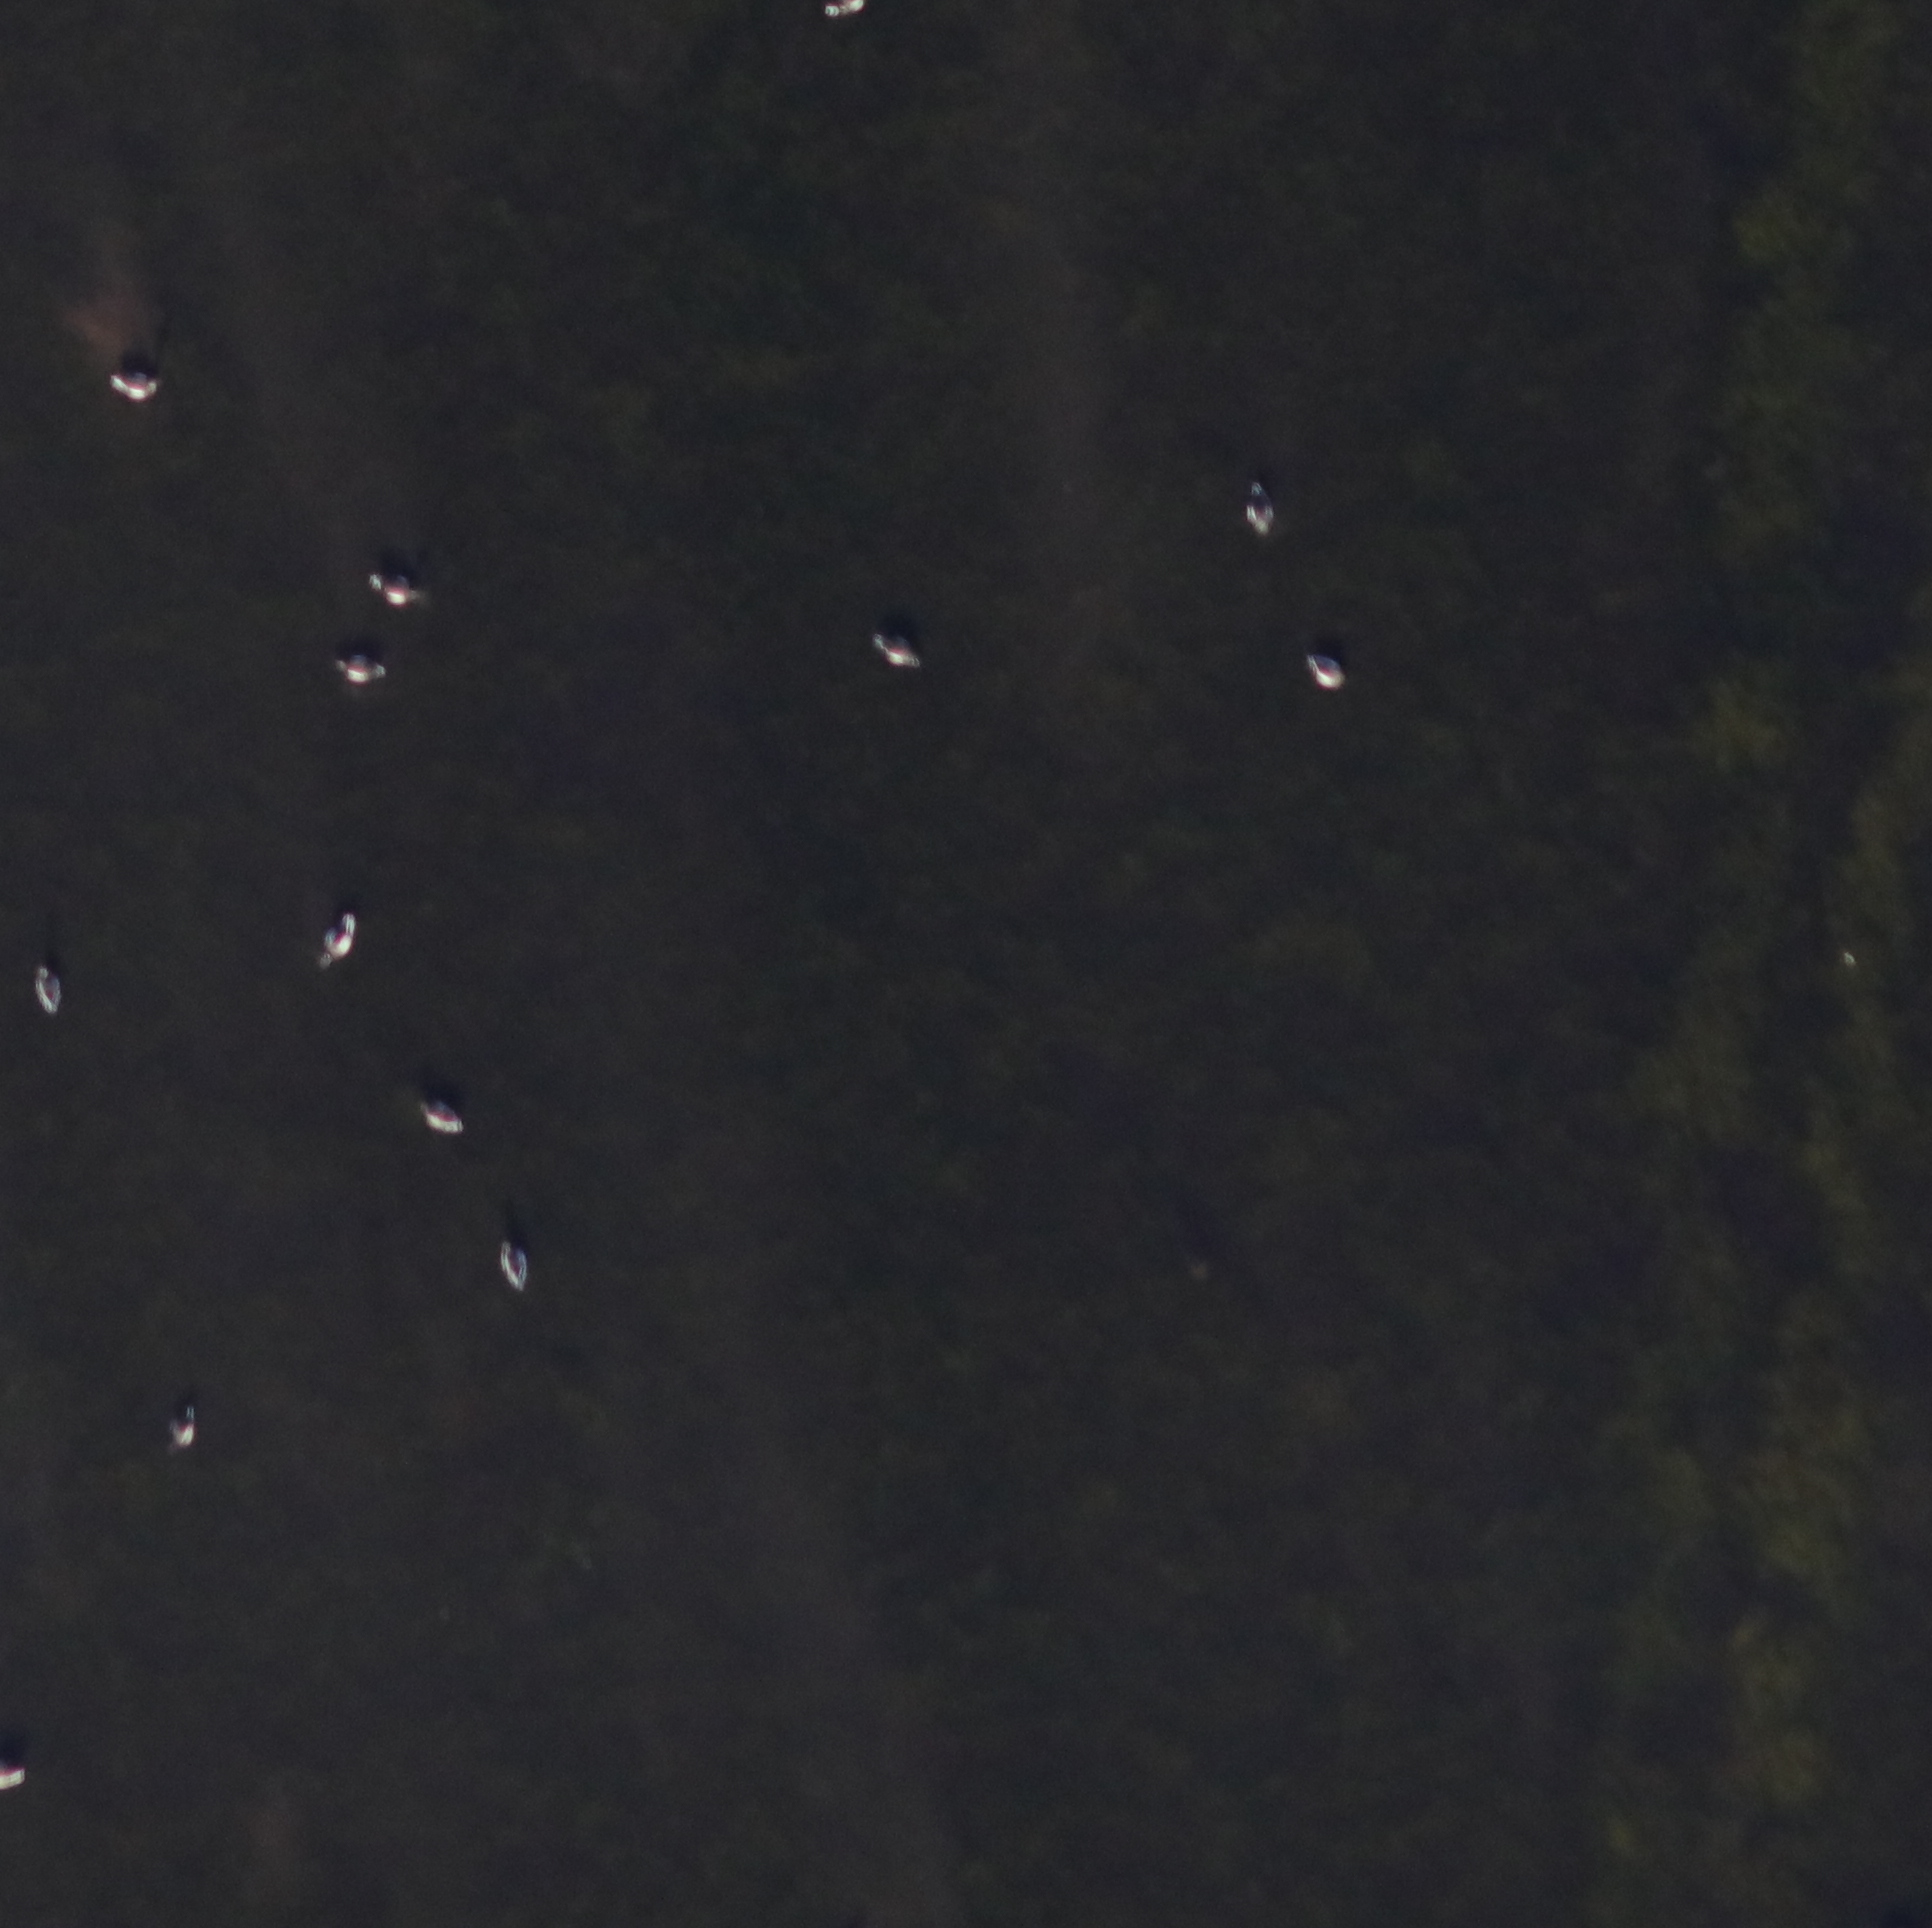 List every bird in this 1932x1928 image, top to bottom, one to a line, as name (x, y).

brant (136, 384)
brant (1260, 508)
brant (395, 588)
brant (898, 649)
brant (359, 665)
brant (1326, 667)
brant (348, 942)
brant (50, 987)
brant (442, 1114)
brant (514, 1263)
brant (182, 1428)
brant (4, 1775)